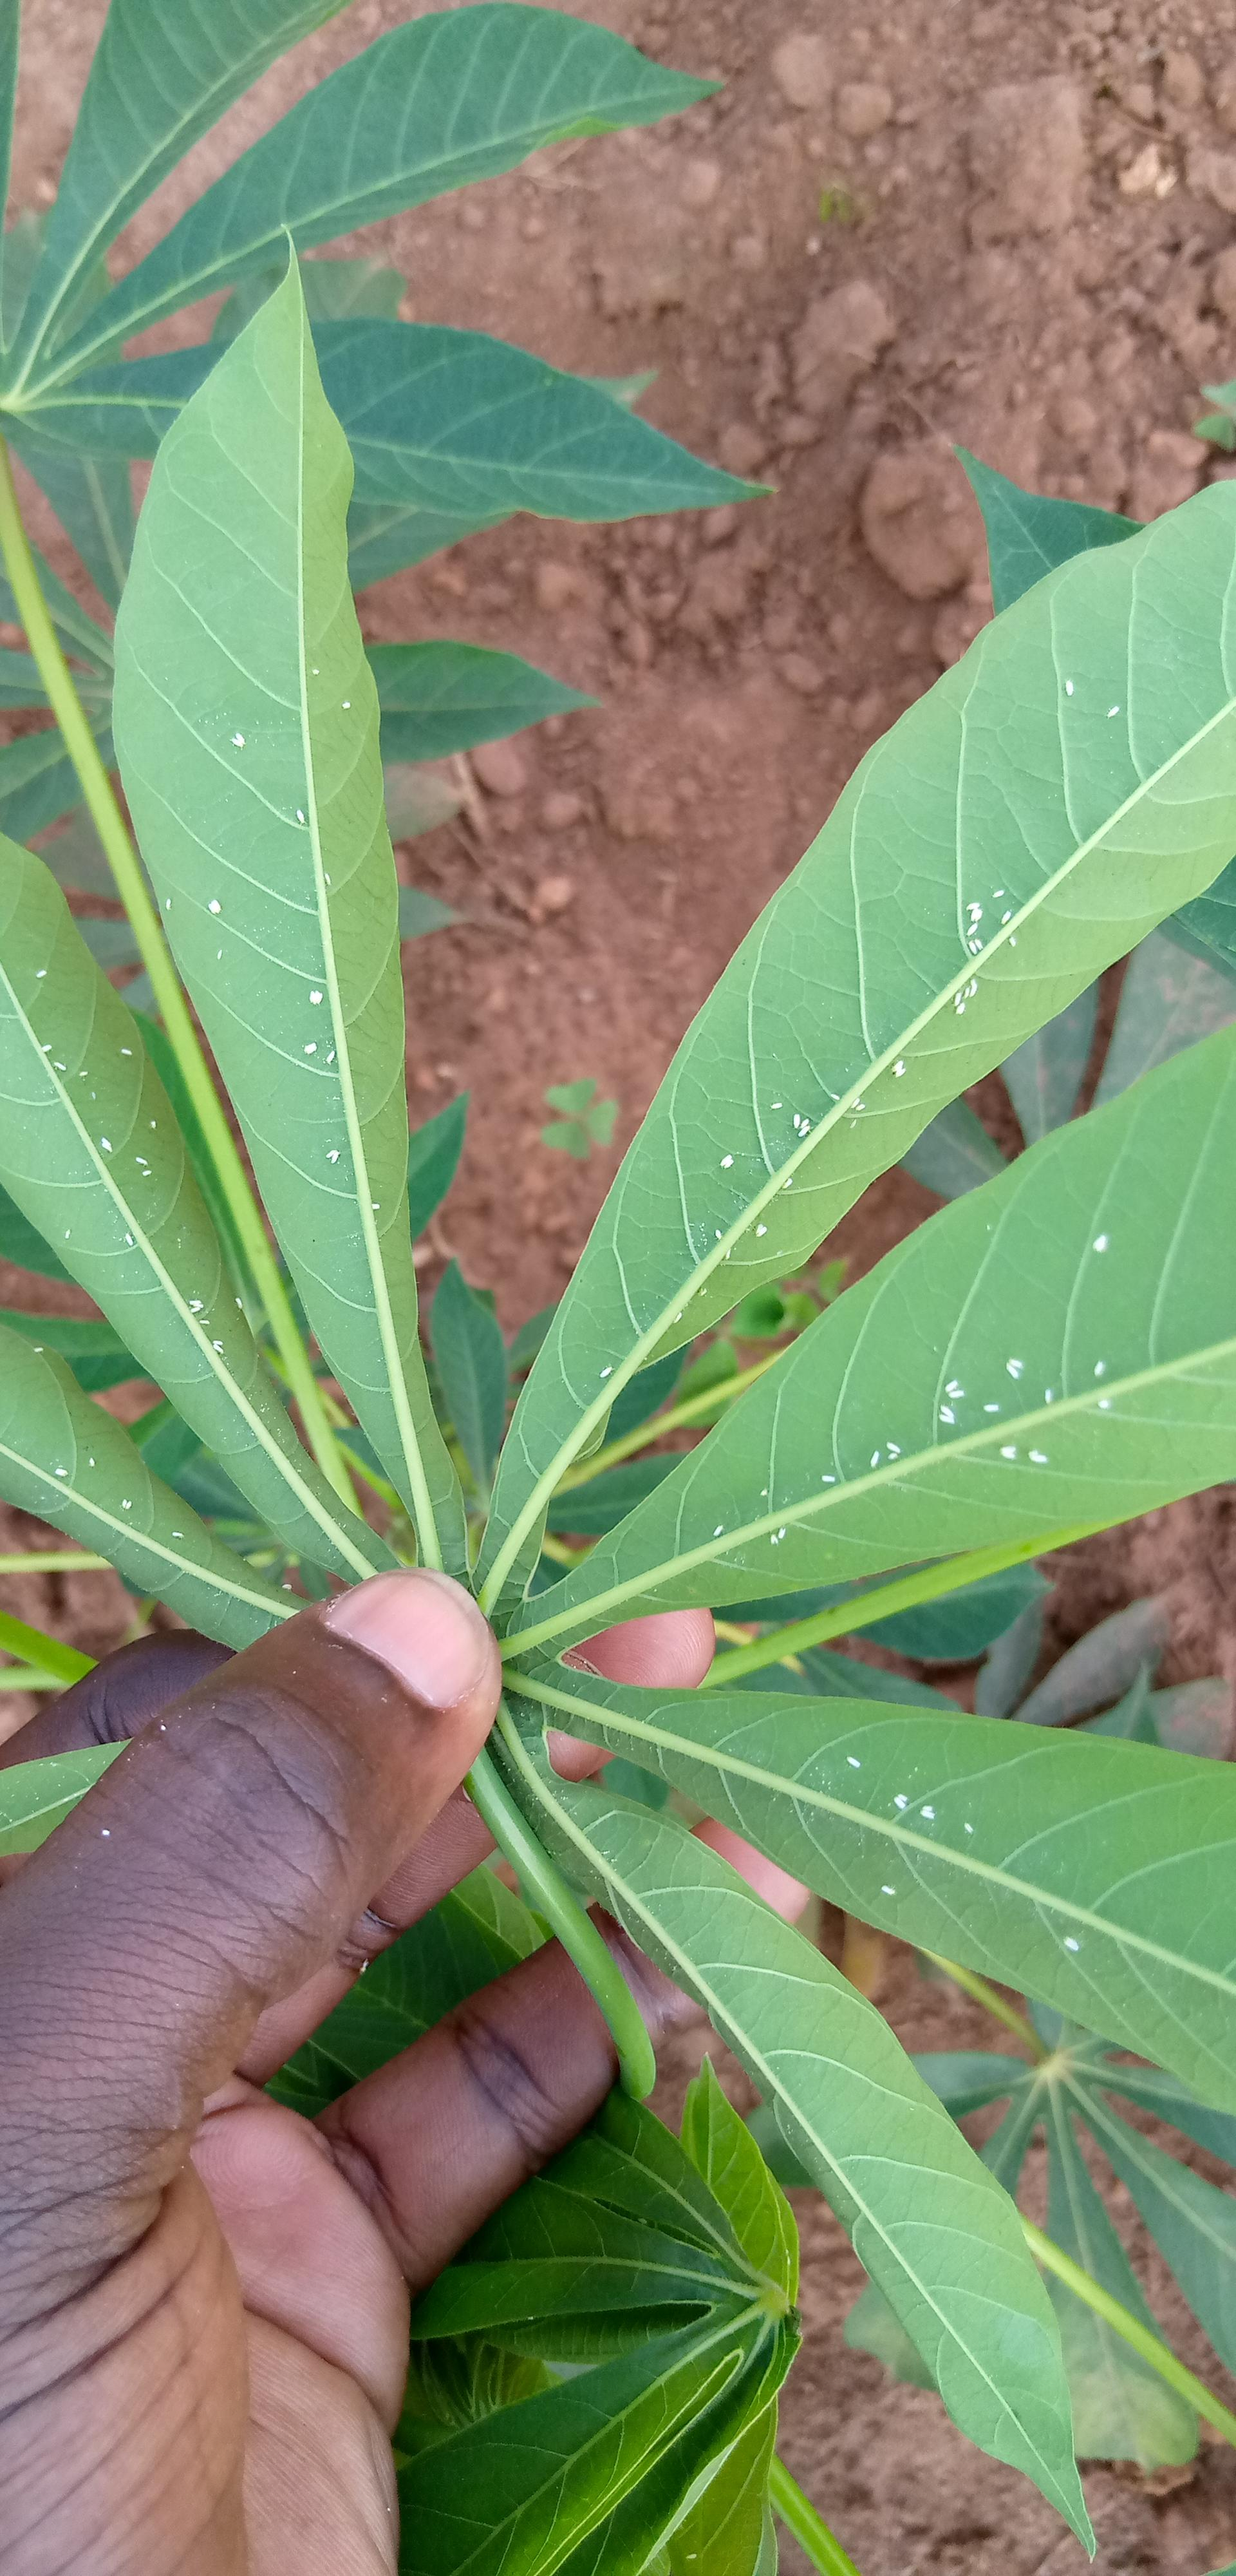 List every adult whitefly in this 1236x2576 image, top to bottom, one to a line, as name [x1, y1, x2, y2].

whitefly [310, 667, 322, 677]
whitefly [1063, 678, 1075, 698]
whitefly [339, 699, 353, 711]
whitefly [1105, 705, 1121, 720]
whitefly [234, 732, 247, 746]
whitefly [229, 737, 244, 749]
whitefly [294, 808, 307, 826]
whitefly [323, 872, 334, 887]
whitefly [990, 889, 1006, 899]
whitefly [163, 897, 174, 913]
whitefly [213, 898, 223, 912]
whitefly [210, 900, 220, 915]
whitefly [964, 900, 980, 910]
whitefly [207, 903, 216, 915]
whitefly [969, 907, 979, 922]
whitefly [975, 908, 984, 923]
whitefly [1000, 908, 1013, 927]
whitefly [966, 922, 979, 937]
whitefly [1008, 934, 1018, 949]
whitefly [974, 938, 985, 951]
whitefly [968, 940, 978, 956]
whitefly [214, 948, 225, 962]
whitefly [35, 968, 50, 980]
whitefly [969, 977, 979, 987]
whitefly [963, 985, 971, 999]
whitefly [969, 986, 977, 999]
whitefly [308, 989, 315, 1004]
whitefly [313, 989, 320, 1005]
whitefly [953, 990, 962, 1007]
whitefly [317, 992, 323, 1006]
whitefly [959, 1002, 966, 1017]
whitefly [954, 1004, 960, 1016]
whitefly [303, 1041, 317, 1052]
whitefly [40, 1043, 55, 1053]
whitefly [306, 1046, 318, 1056]
whitefly [120, 1047, 134, 1058]
whitefly [324, 1049, 336, 1065]
whitefly [891, 1059, 904, 1074]
whitefly [53, 1060, 68, 1074]
whitefly [895, 1066, 908, 1079]
whitefly [77, 1069, 92, 1079]
whitefly [828, 1092, 842, 1102]
whitefly [850, 1097, 861, 1110]
whitefly [767, 1101, 785, 1110]
whitefly [854, 1103, 866, 1113]
whitefly [792, 1111, 800, 1130]
whitefly [800, 1118, 810, 1130]
whitefly [149, 1119, 159, 1131]
whitefly [797, 1124, 811, 1139]
whitefly [100, 1136, 113, 1147]
whitefly [100, 1143, 113, 1154]
whitefly [325, 1149, 338, 1160]
whitefly [330, 1150, 341, 1166]
whitefly [718, 1153, 733, 1167]
whitefly [134, 1156, 149, 1168]
whitefly [723, 1159, 735, 1171]
whitefly [140, 1168, 154, 1178]
whitefly [781, 1177, 794, 1190]
whitefly [370, 1202, 382, 1211]
whitefly [755, 1222, 764, 1235]
whitefly [756, 1226, 768, 1238]
whitefly [63, 1227, 72, 1242]
whitefly [713, 1228, 724, 1241]
whitefly [1090, 1229, 1110, 1258]
whitefly [123, 1232, 136, 1248]
whitefly [724, 1248, 733, 1261]
whitefly [698, 1285, 709, 1298]
whitefly [234, 1296, 245, 1310]
whitefly [187, 1298, 202, 1306]
whitefly [192, 1303, 204, 1309]
whitefly [191, 1307, 202, 1314]
whitefly [672, 1311, 683, 1325]
whitefly [198, 1318, 211, 1326]
whitefly [211, 1339, 223, 1347]
whitefly [212, 1343, 225, 1356]
whitefly [32, 1345, 46, 1355]
whitefly [1007, 1358, 1024, 1370]
whitefly [1091, 1358, 1105, 1378]
whitefly [1005, 1361, 1019, 1381]
whitefly [598, 1365, 614, 1379]
whitefly [944, 1379, 959, 1394]
whitefly [1042, 1387, 1053, 1406]
whitefly [948, 1388, 966, 1401]
whitefly [1096, 1399, 1110, 1411]
whitefly [979, 1401, 1002, 1414]
whitefly [939, 1402, 956, 1418]
whitefly [937, 1414, 957, 1425]
whitefly [885, 1440, 902, 1455]
whitefly [998, 1445, 1018, 1453]
whitefly [868, 1449, 881, 1470]
whitefly [1026, 1449, 1042, 1457]
whitefly [886, 1452, 899, 1462]
whitefly [999, 1452, 1018, 1461]
whitefly [1028, 1455, 1049, 1465]
whitefly [88, 1455, 98, 1470]
whitefly [53, 1466, 71, 1479]
whitefly [818, 1473, 838, 1484]
whitefly [756, 1486, 771, 1499]
whitefly [121, 1497, 128, 1509]
whitefly [125, 1499, 133, 1511]
whitefly [711, 1521, 726, 1539]
whitefly [776, 1526, 786, 1540]
whitefly [170, 1529, 186, 1540]
whitefly [769, 1533, 780, 1548]
whitefly [280, 1582, 294, 1592]
whitefly [844, 1754, 863, 1770]
whitefly [896, 1793, 910, 1803]
whitefly [892, 1795, 906, 1811]
whitefly [921, 1804, 933, 1812]
whitefly [919, 1810, 937, 1822]
whitefly [962, 1820, 976, 1837]
whitefly [876, 1883, 900, 1899]
whitefly [1061, 1935, 1081, 1954]